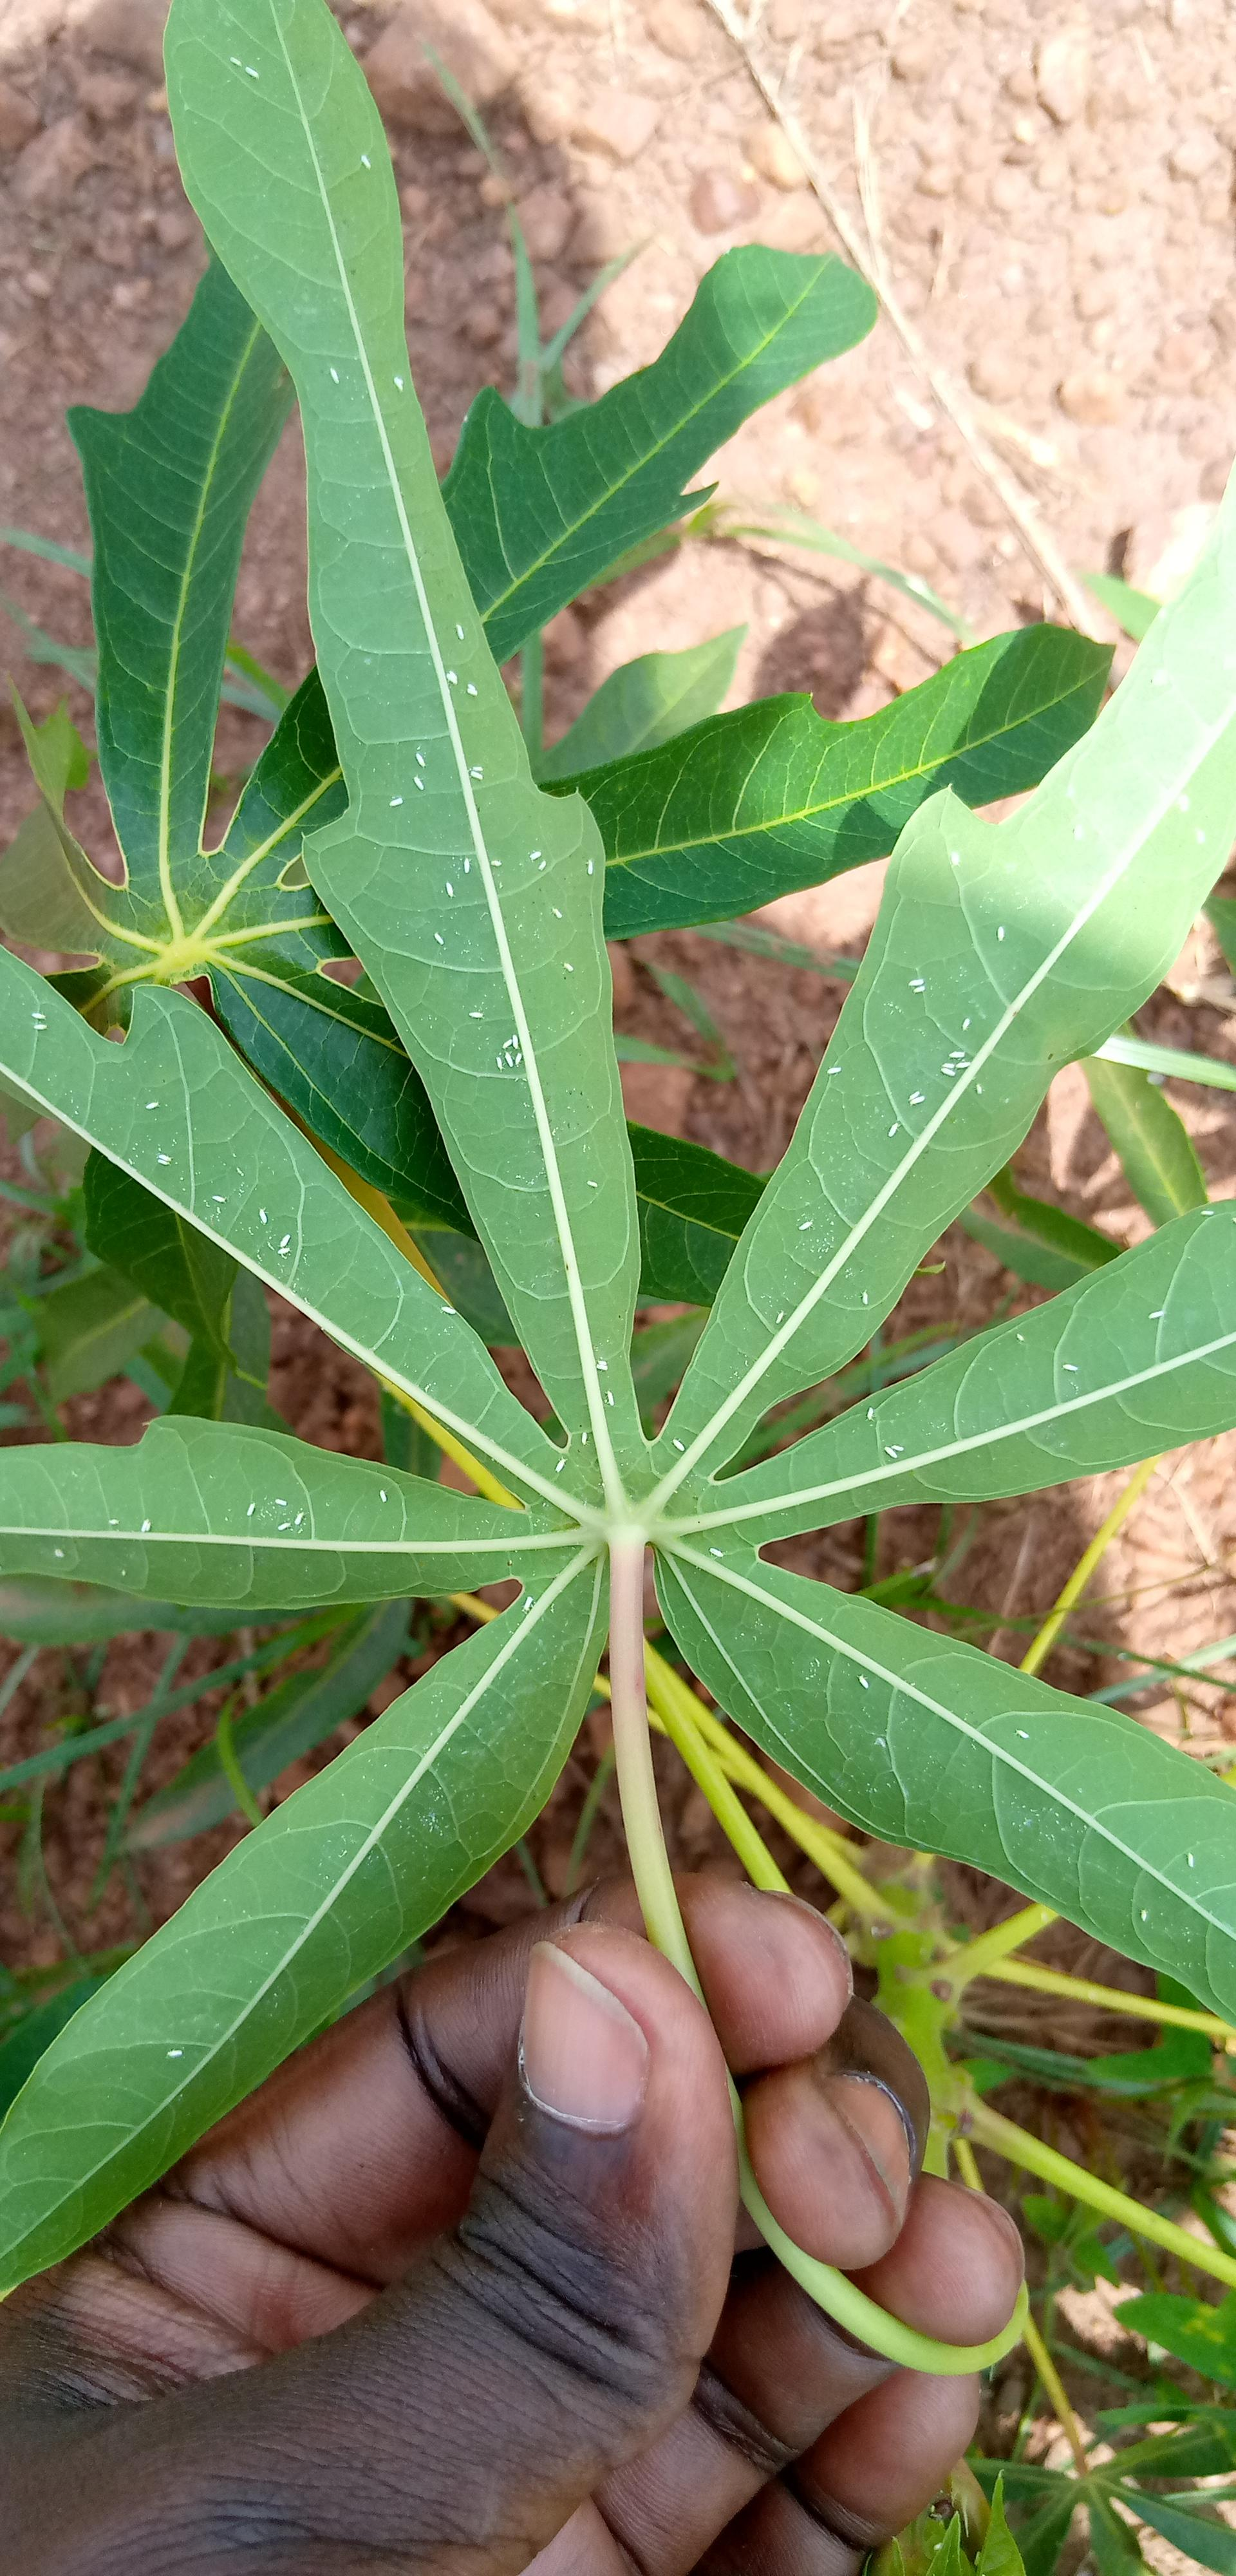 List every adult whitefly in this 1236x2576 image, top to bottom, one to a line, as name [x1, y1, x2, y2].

whitefly [228, 55, 243, 68]
whitefly [243, 64, 261, 81]
whitefly [359, 152, 375, 173]
whitefly [328, 365, 343, 386]
whitefly [391, 375, 407, 394]
whitefly [454, 622, 471, 643]
whitefly [444, 668, 461, 687]
whitefly [467, 681, 479, 690]
whitefly [466, 688, 480, 699]
whitefly [413, 750, 429, 769]
whitefly [471, 764, 485, 773]
whitefly [468, 771, 485, 782]
whitefly [412, 774, 426, 793]
whitefly [386, 797, 405, 809]
whitefly [1071, 822, 1085, 842]
whitefly [527, 849, 543, 862]
whitefly [949, 849, 962, 867]
whitefly [462, 855, 472, 876]
whitefly [537, 857, 548, 873]
whitefly [585, 858, 595, 878]
whitefly [488, 858, 504, 869]
whitefly [444, 880, 456, 900]
whitefly [549, 906, 568, 920]
whitefly [995, 922, 1007, 943]
whitefly [433, 931, 447, 947]
whitefly [562, 961, 577, 976]
whitefly [906, 978, 925, 987]
whitefly [912, 985, 927, 996]
whitefly [28, 1010, 49, 1022]
whitefly [467, 1010, 487, 1021]
whitefly [960, 1016, 975, 1036]
whitefly [32, 1023, 51, 1033]
whitefly [510, 1032, 520, 1050]
whitefly [501, 1037, 513, 1050]
whitefly [946, 1048, 968, 1059]
whitefly [503, 1050, 516, 1069]
whitefly [514, 1051, 525, 1066]
whitefly [494, 1055, 504, 1072]
whitefly [957, 1061, 973, 1072]
whitefly [941, 1061, 955, 1071]
whitefly [823, 1064, 844, 1076]
whitefly [939, 1066, 957, 1079]
whitefly [973, 1080, 984, 1097]
whitefly [907, 1089, 921, 1103]
whitefly [908, 1094, 926, 1108]
whitefly [141, 1100, 162, 1113]
whitefly [886, 1120, 903, 1138]
whitefly [157, 1152, 174, 1162]
whitefly [156, 1158, 172, 1168]
whitefly [584, 1177, 603, 1190]
whitefly [209, 1193, 228, 1205]
whitefly [256, 1204, 272, 1226]
whitefly [1199, 1208, 1216, 1218]
whitefly [796, 1218, 816, 1235]
whitefly [278, 1233, 292, 1249]
whitefly [277, 1247, 292, 1256]
whitefly [859, 1289, 871, 1307]
whitefly [439, 1304, 458, 1317]
whitefly [1145, 1309, 1167, 1321]
whitefly [772, 1309, 789, 1326]
whitefly [1013, 1331, 1025, 1344]
whitefly [596, 1358, 609, 1365]
whitefly [1059, 1361, 1080, 1373]
whitefly [595, 1365, 609, 1372]
whitefly [604, 1388, 617, 1408]
whitefly [865, 1405, 877, 1423]
whitefly [580, 1430, 590, 1447]
whitefly [671, 1436, 688, 1455]
whitefly [889, 1443, 906, 1452]
whitefly [882, 1444, 899, 1461]
whitefly [554, 1456, 570, 1474]
whitefly [377, 1488, 390, 1506]
whitefly [273, 1497, 290, 1508]
whitefly [245, 1499, 260, 1519]
whitefly [293, 1510, 308, 1528]
whitefly [108, 1516, 121, 1527]
whitefly [140, 1517, 149, 1534]
whitefly [145, 1520, 152, 1534]
whitefly [276, 1520, 292, 1533]
whitefly [706, 1545, 726, 1560]
whitefly [520, 1595, 537, 1614]
whitefly [857, 1672, 872, 1691]
whitefly [1013, 1727, 1032, 1741]
whitefly [1184, 1850, 1197, 1869]
whitefly [1137, 1907, 1153, 1926]
whitefly [164, 2047, 185, 2059]